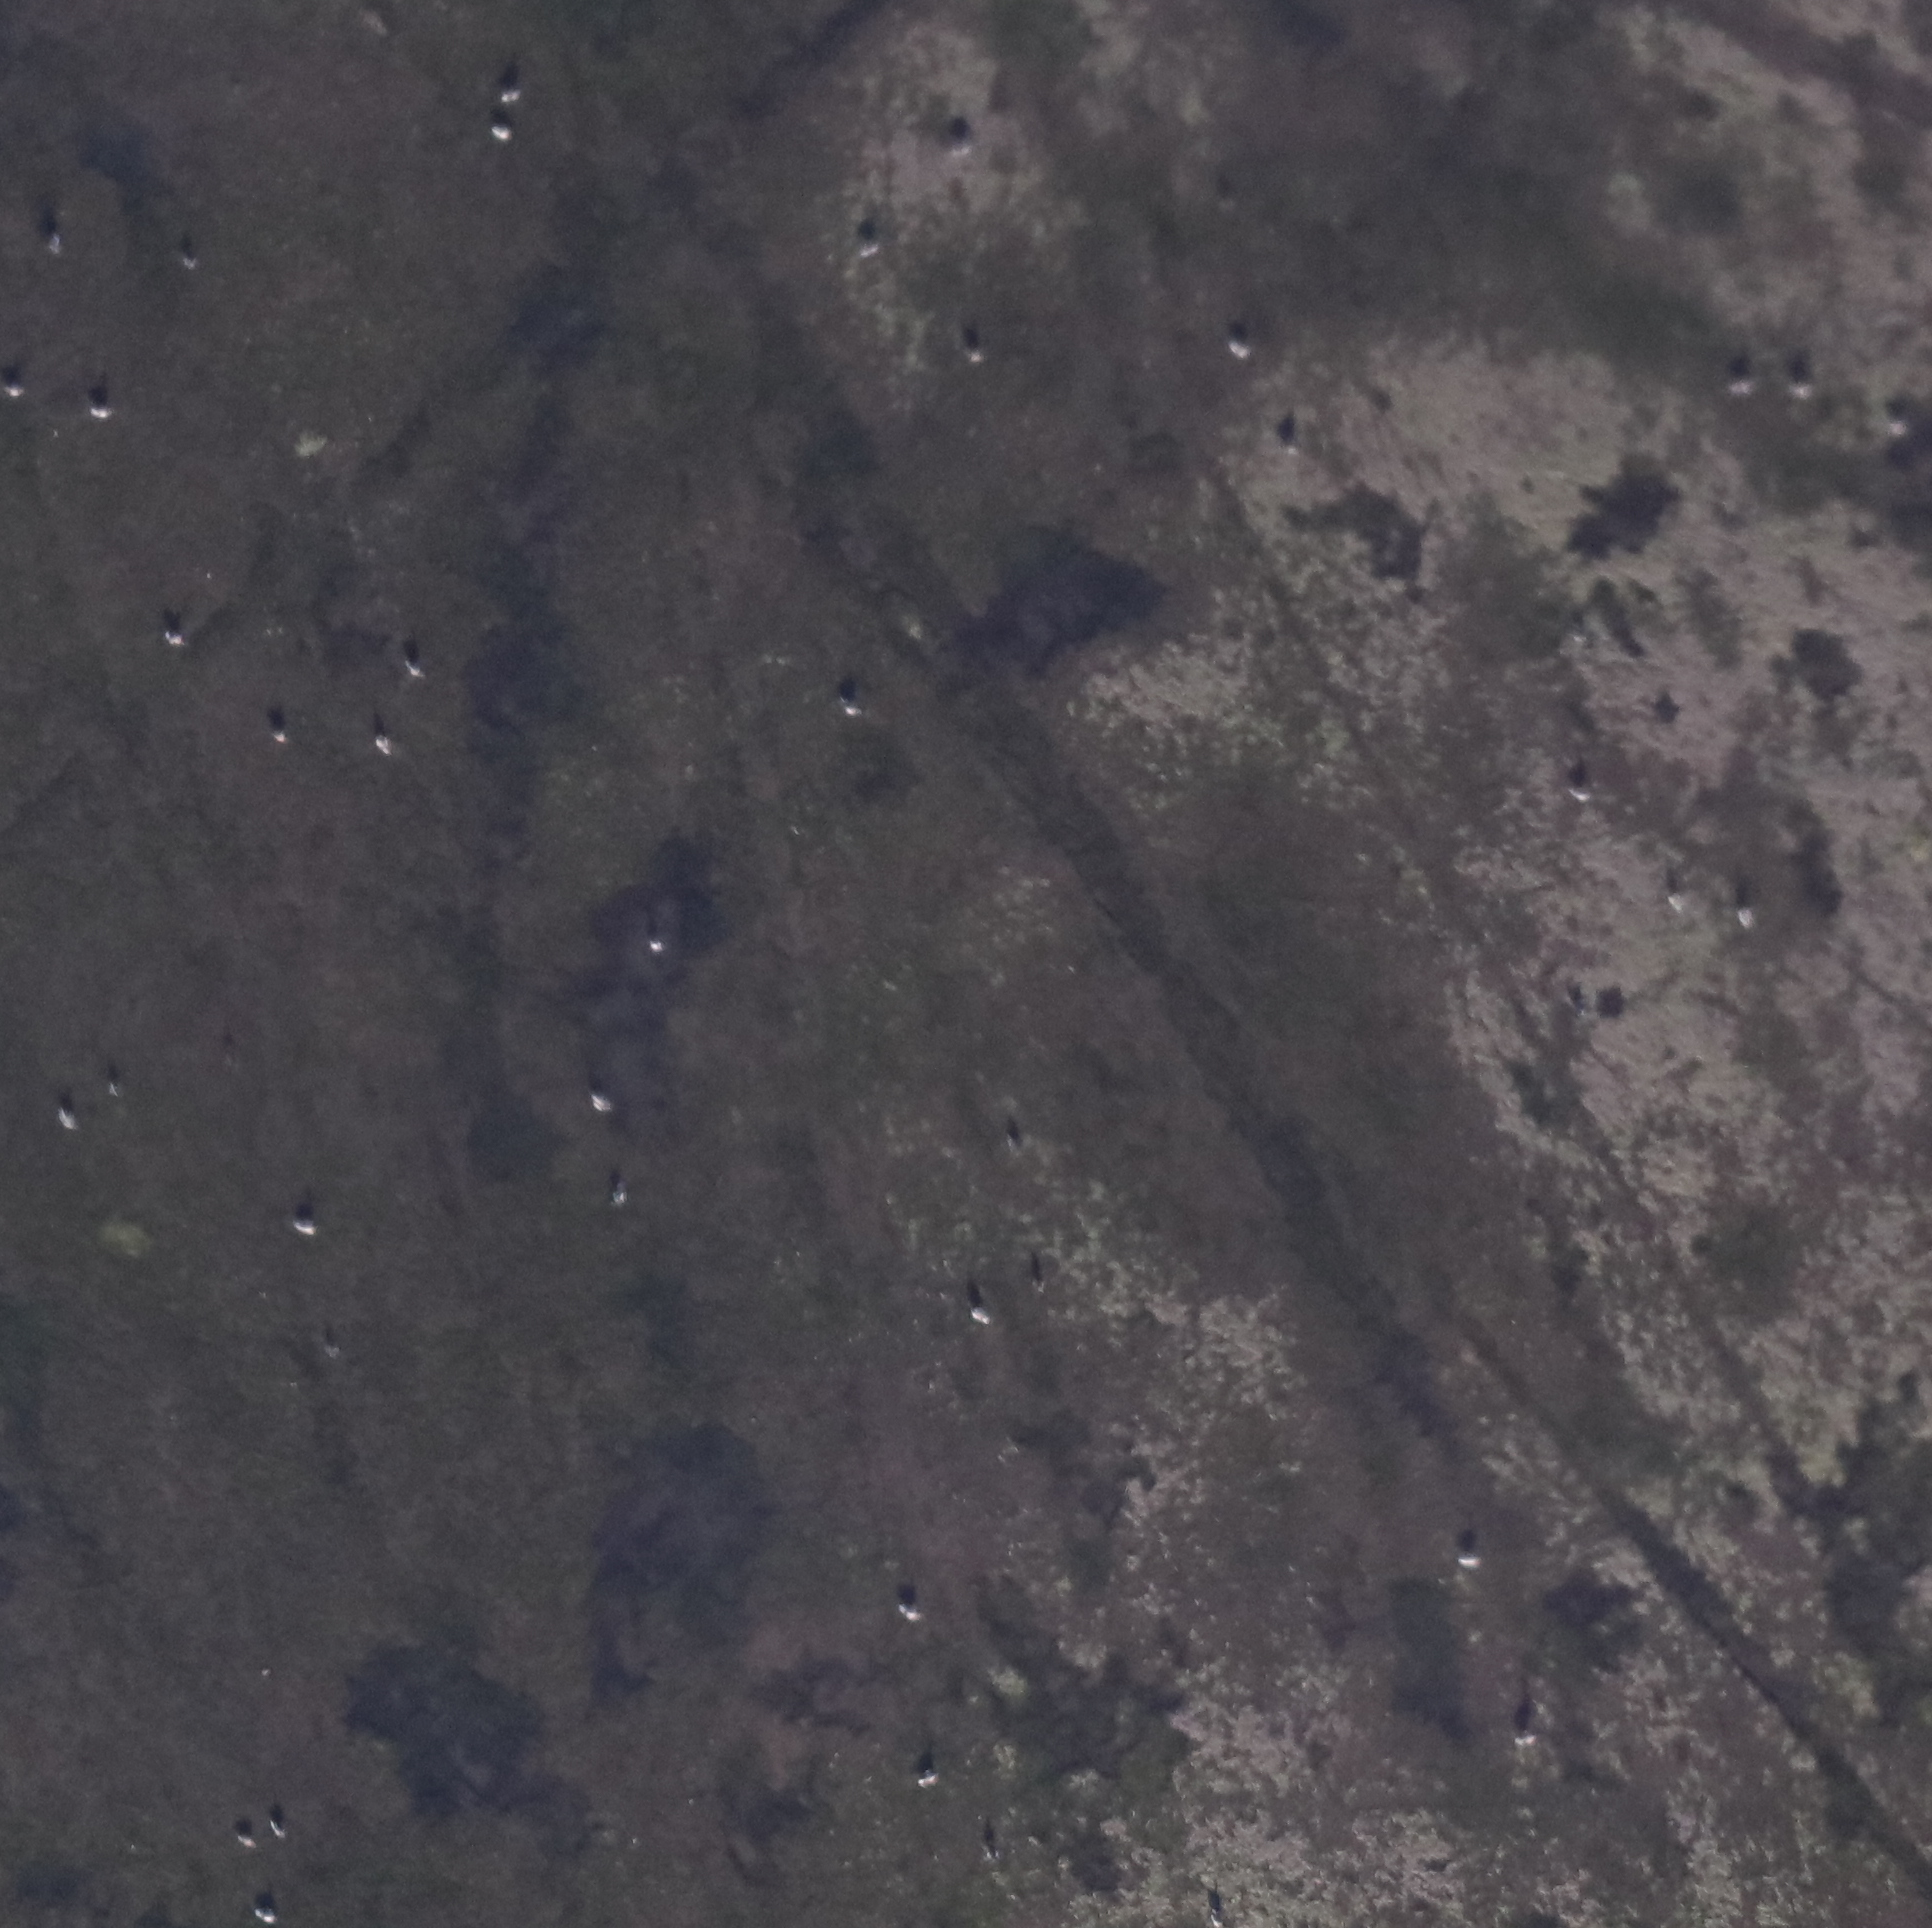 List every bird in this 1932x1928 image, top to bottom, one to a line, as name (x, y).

brant (509, 97)
brant (505, 137)
brant (968, 146)
brant (43, 235)
brant (873, 243)
brant (185, 259)
brant (1243, 345)
brant (977, 350)
brant (1749, 380)
brant (1805, 384)
brant (10, 393)
brant (110, 403)
brant (1899, 429)
brant (1290, 451)
brant (170, 636)
brant (419, 671)
brant (851, 705)
brant (283, 735)
brant (383, 743)
brant (1588, 798)
brant (1670, 900)
brant (1743, 914)
brant (660, 942)
brant (119, 1091)
brant (596, 1100)
brant (67, 1117)
brant (617, 1196)
brant (302, 1221)
brant (1046, 1272)
brant (980, 1319)
brant (1467, 1559)
brant (920, 1604)
brant (1522, 1752)
brant (926, 1770)
brant (275, 1823)
brant (247, 1833)
brant (993, 1850)
brant (1221, 1913)
brant (267, 1914)